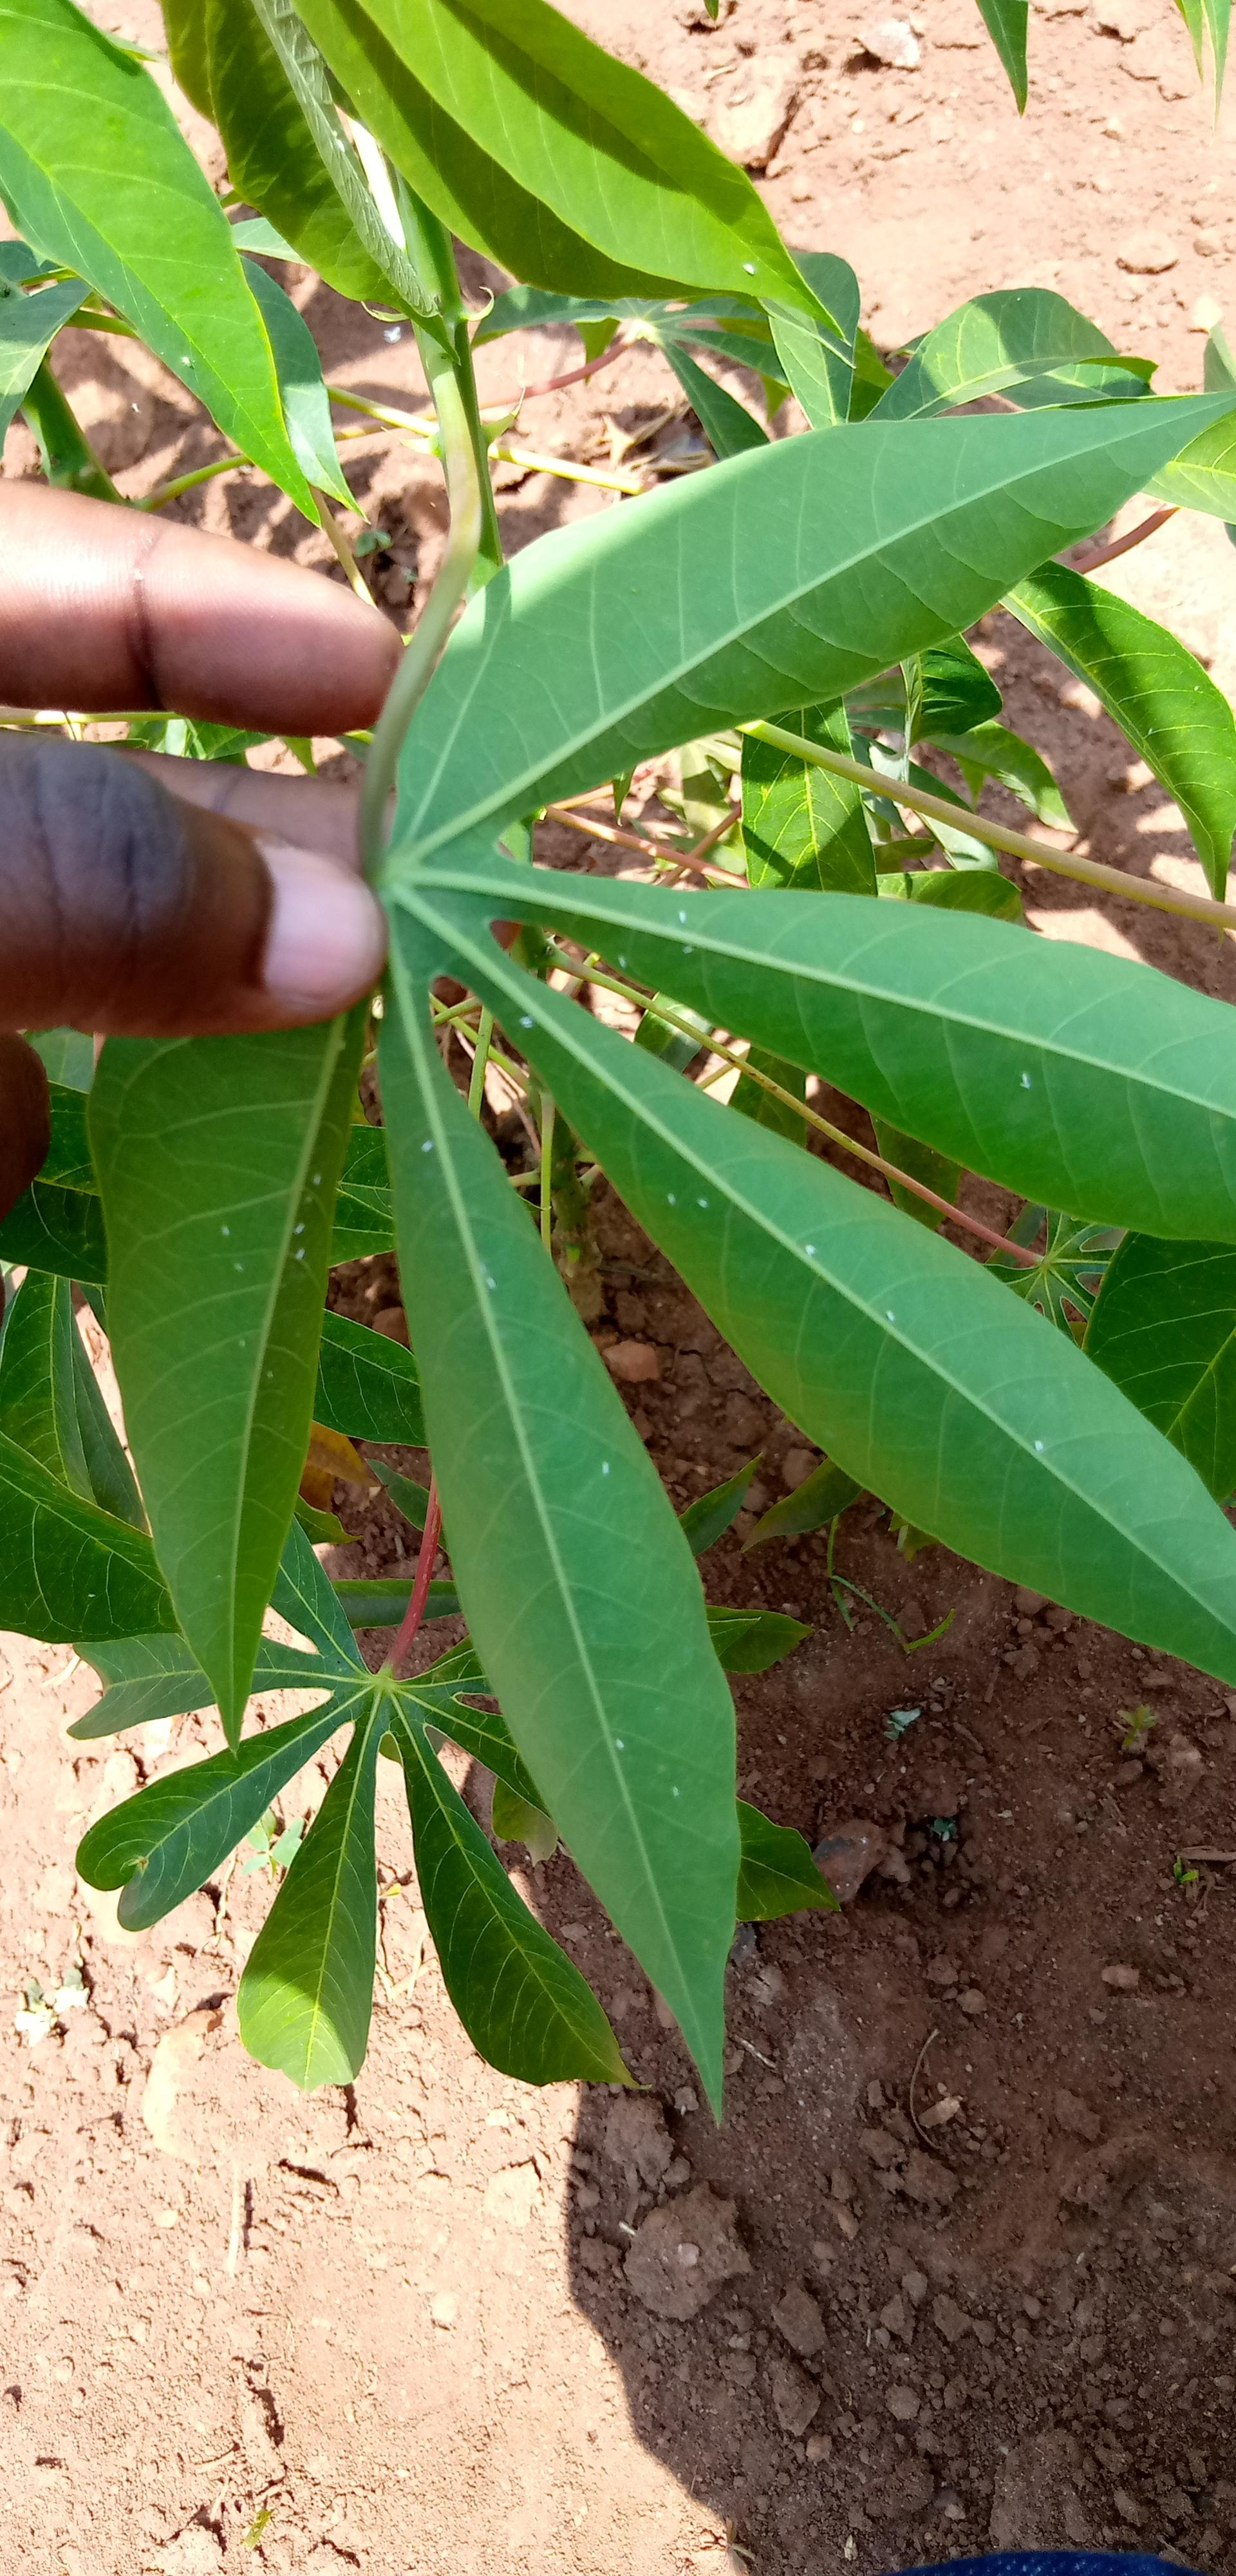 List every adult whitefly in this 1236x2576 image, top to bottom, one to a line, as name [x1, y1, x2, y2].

whitefly [740, 258, 758, 279]
whitefly [1144, 726, 1156, 739]
whitefly [1020, 1071, 1030, 1083]
whitefly [1019, 1083, 1033, 1090]
whitefly [86, 1591, 98, 1601]